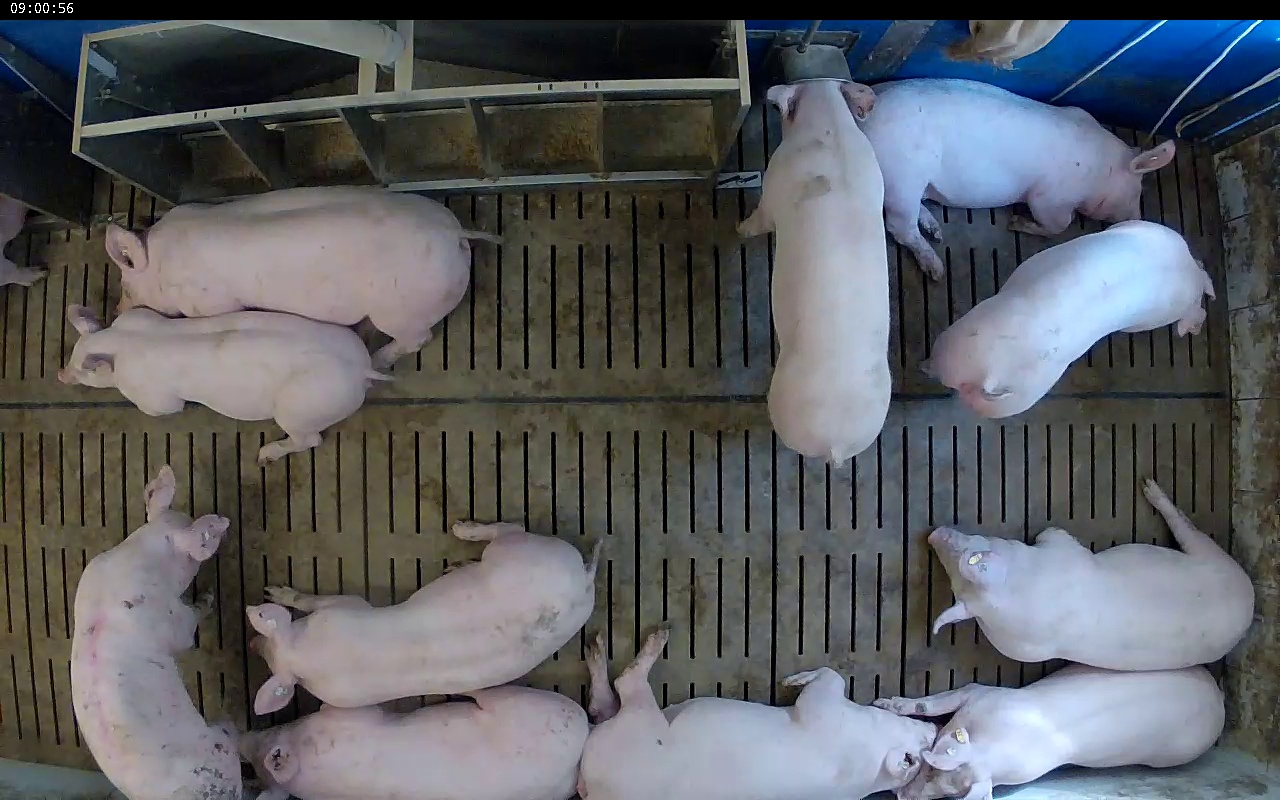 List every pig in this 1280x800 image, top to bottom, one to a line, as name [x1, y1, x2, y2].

pig [730, 79, 892, 467]
pig [854, 79, 1176, 284]
pig [104, 186, 507, 375]
pig [919, 218, 1217, 414]
pig [57, 304, 402, 466]
pig [72, 466, 246, 799]
pig [925, 476, 1255, 669]
pig [247, 521, 606, 714]
pig [579, 620, 935, 799]
pig [875, 662, 1229, 799]
pig [245, 688, 594, 799]